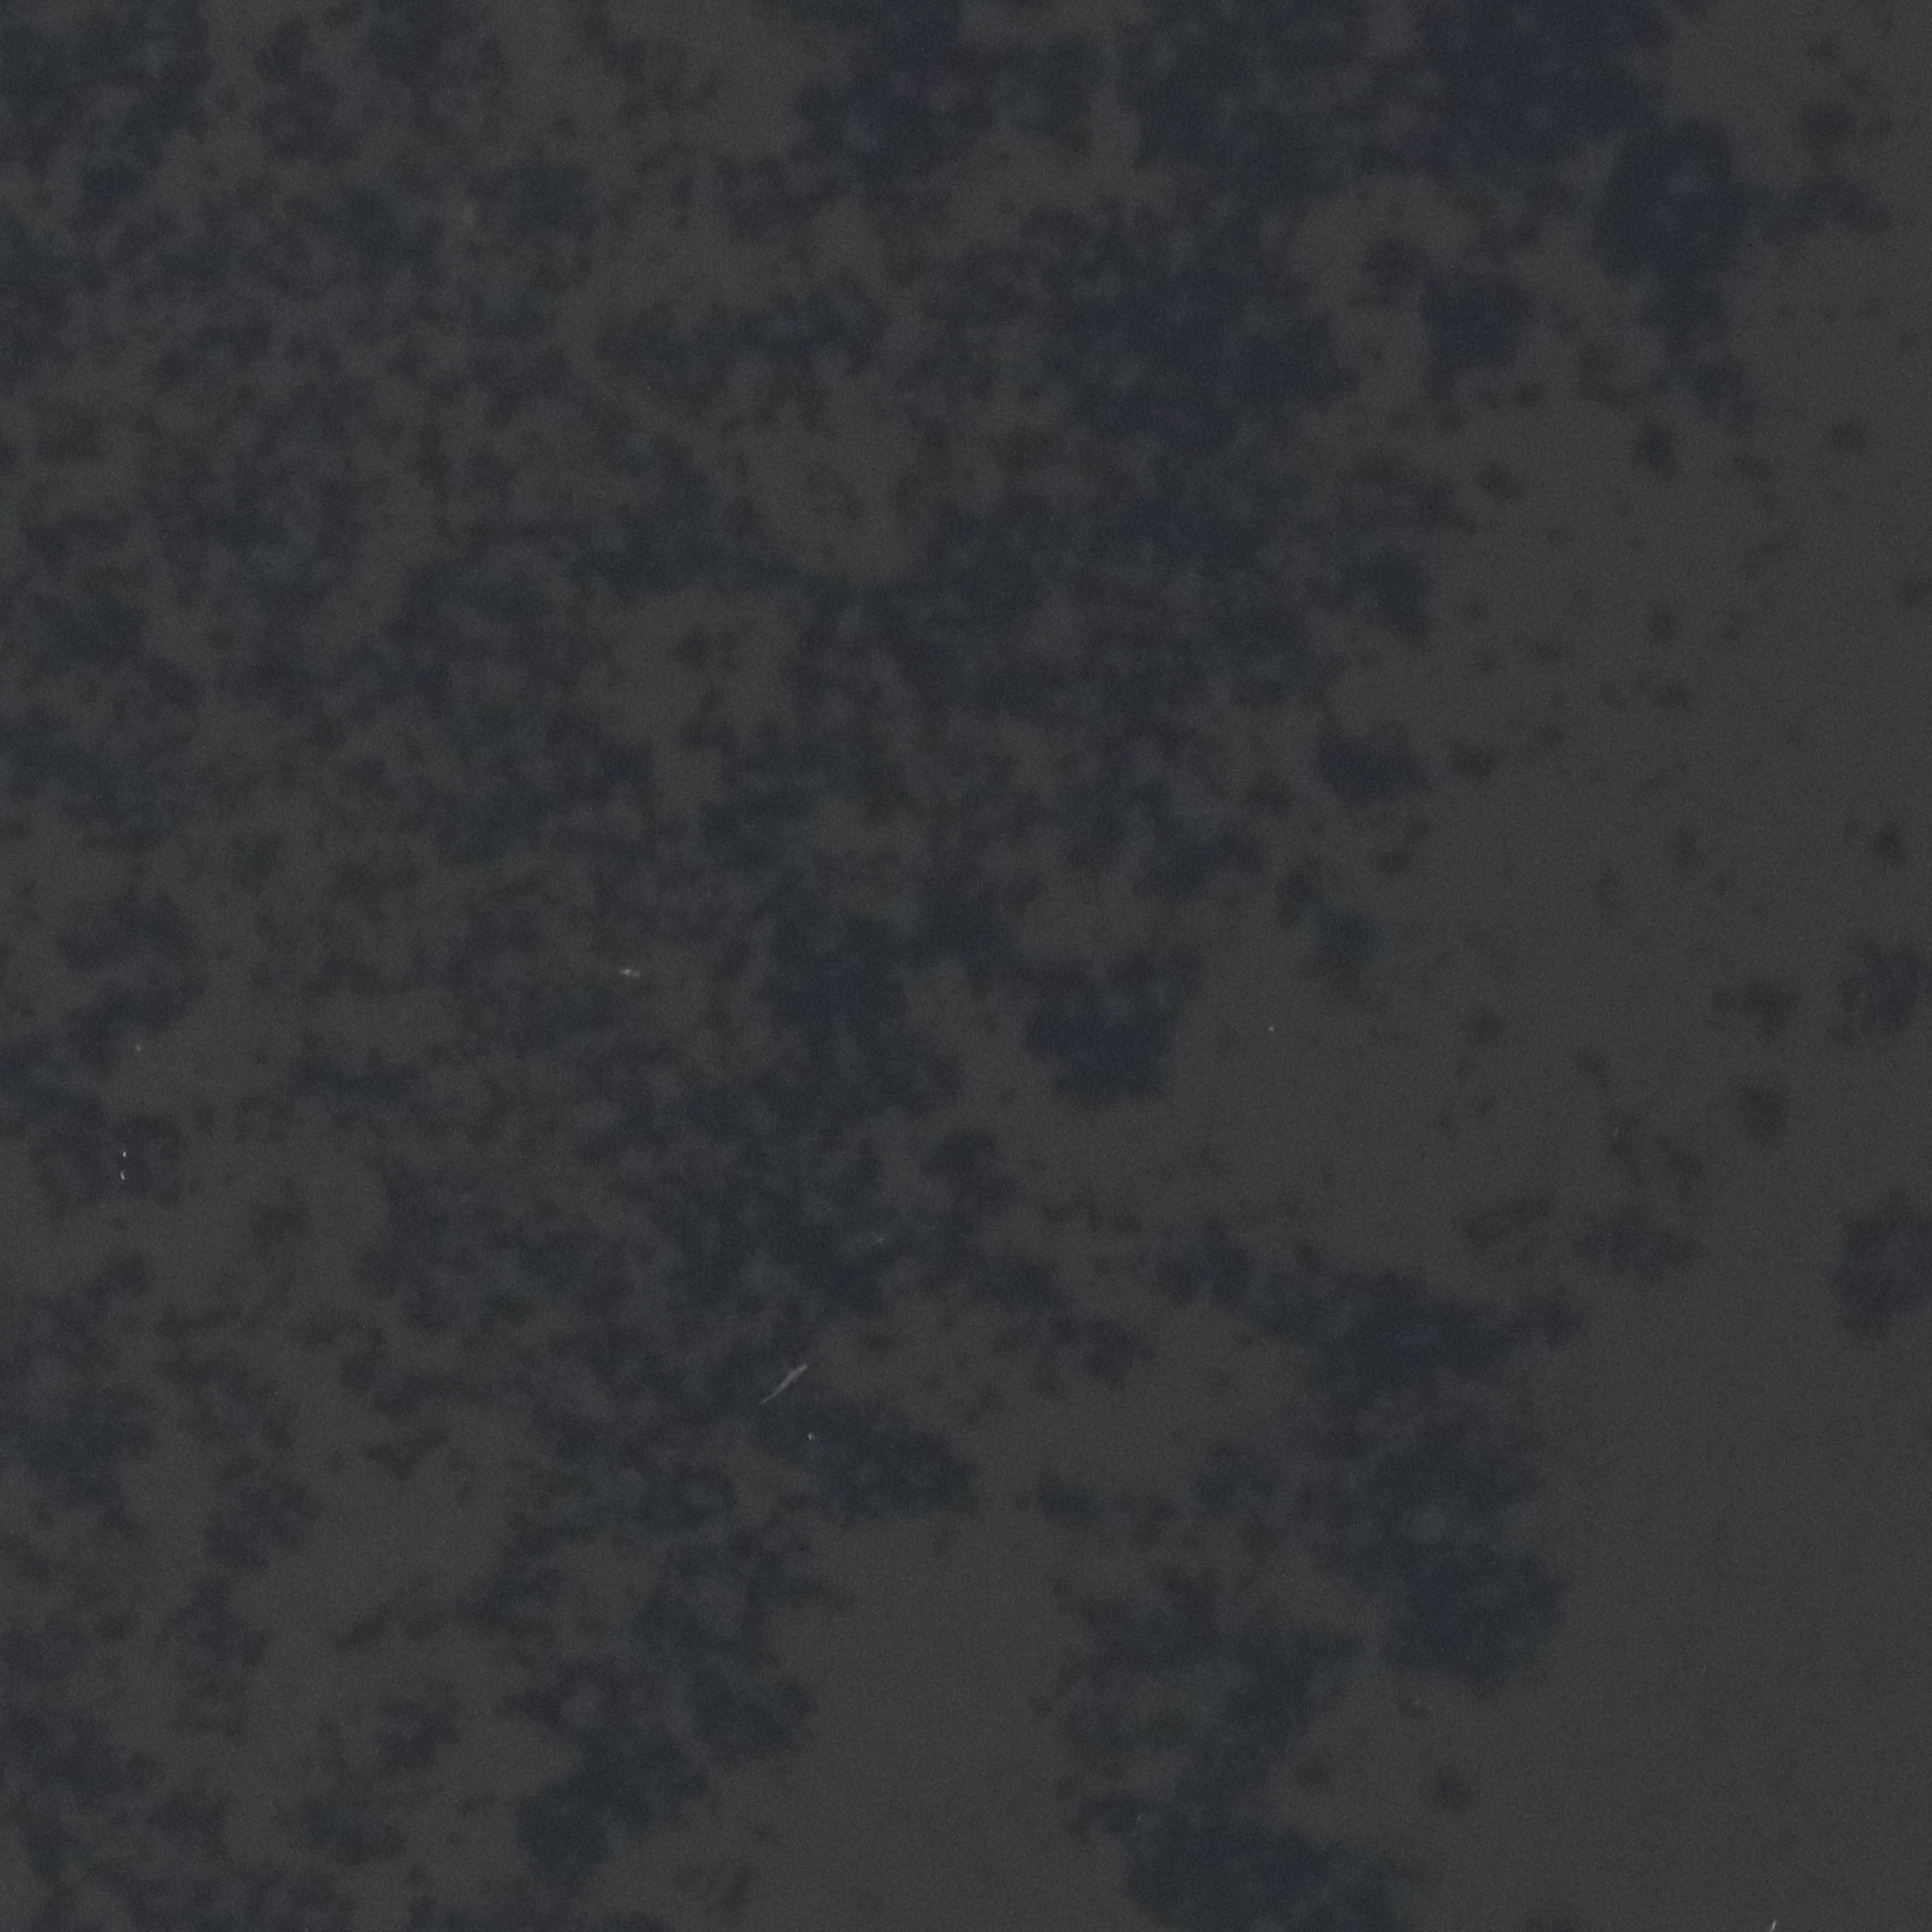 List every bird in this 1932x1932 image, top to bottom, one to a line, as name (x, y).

None